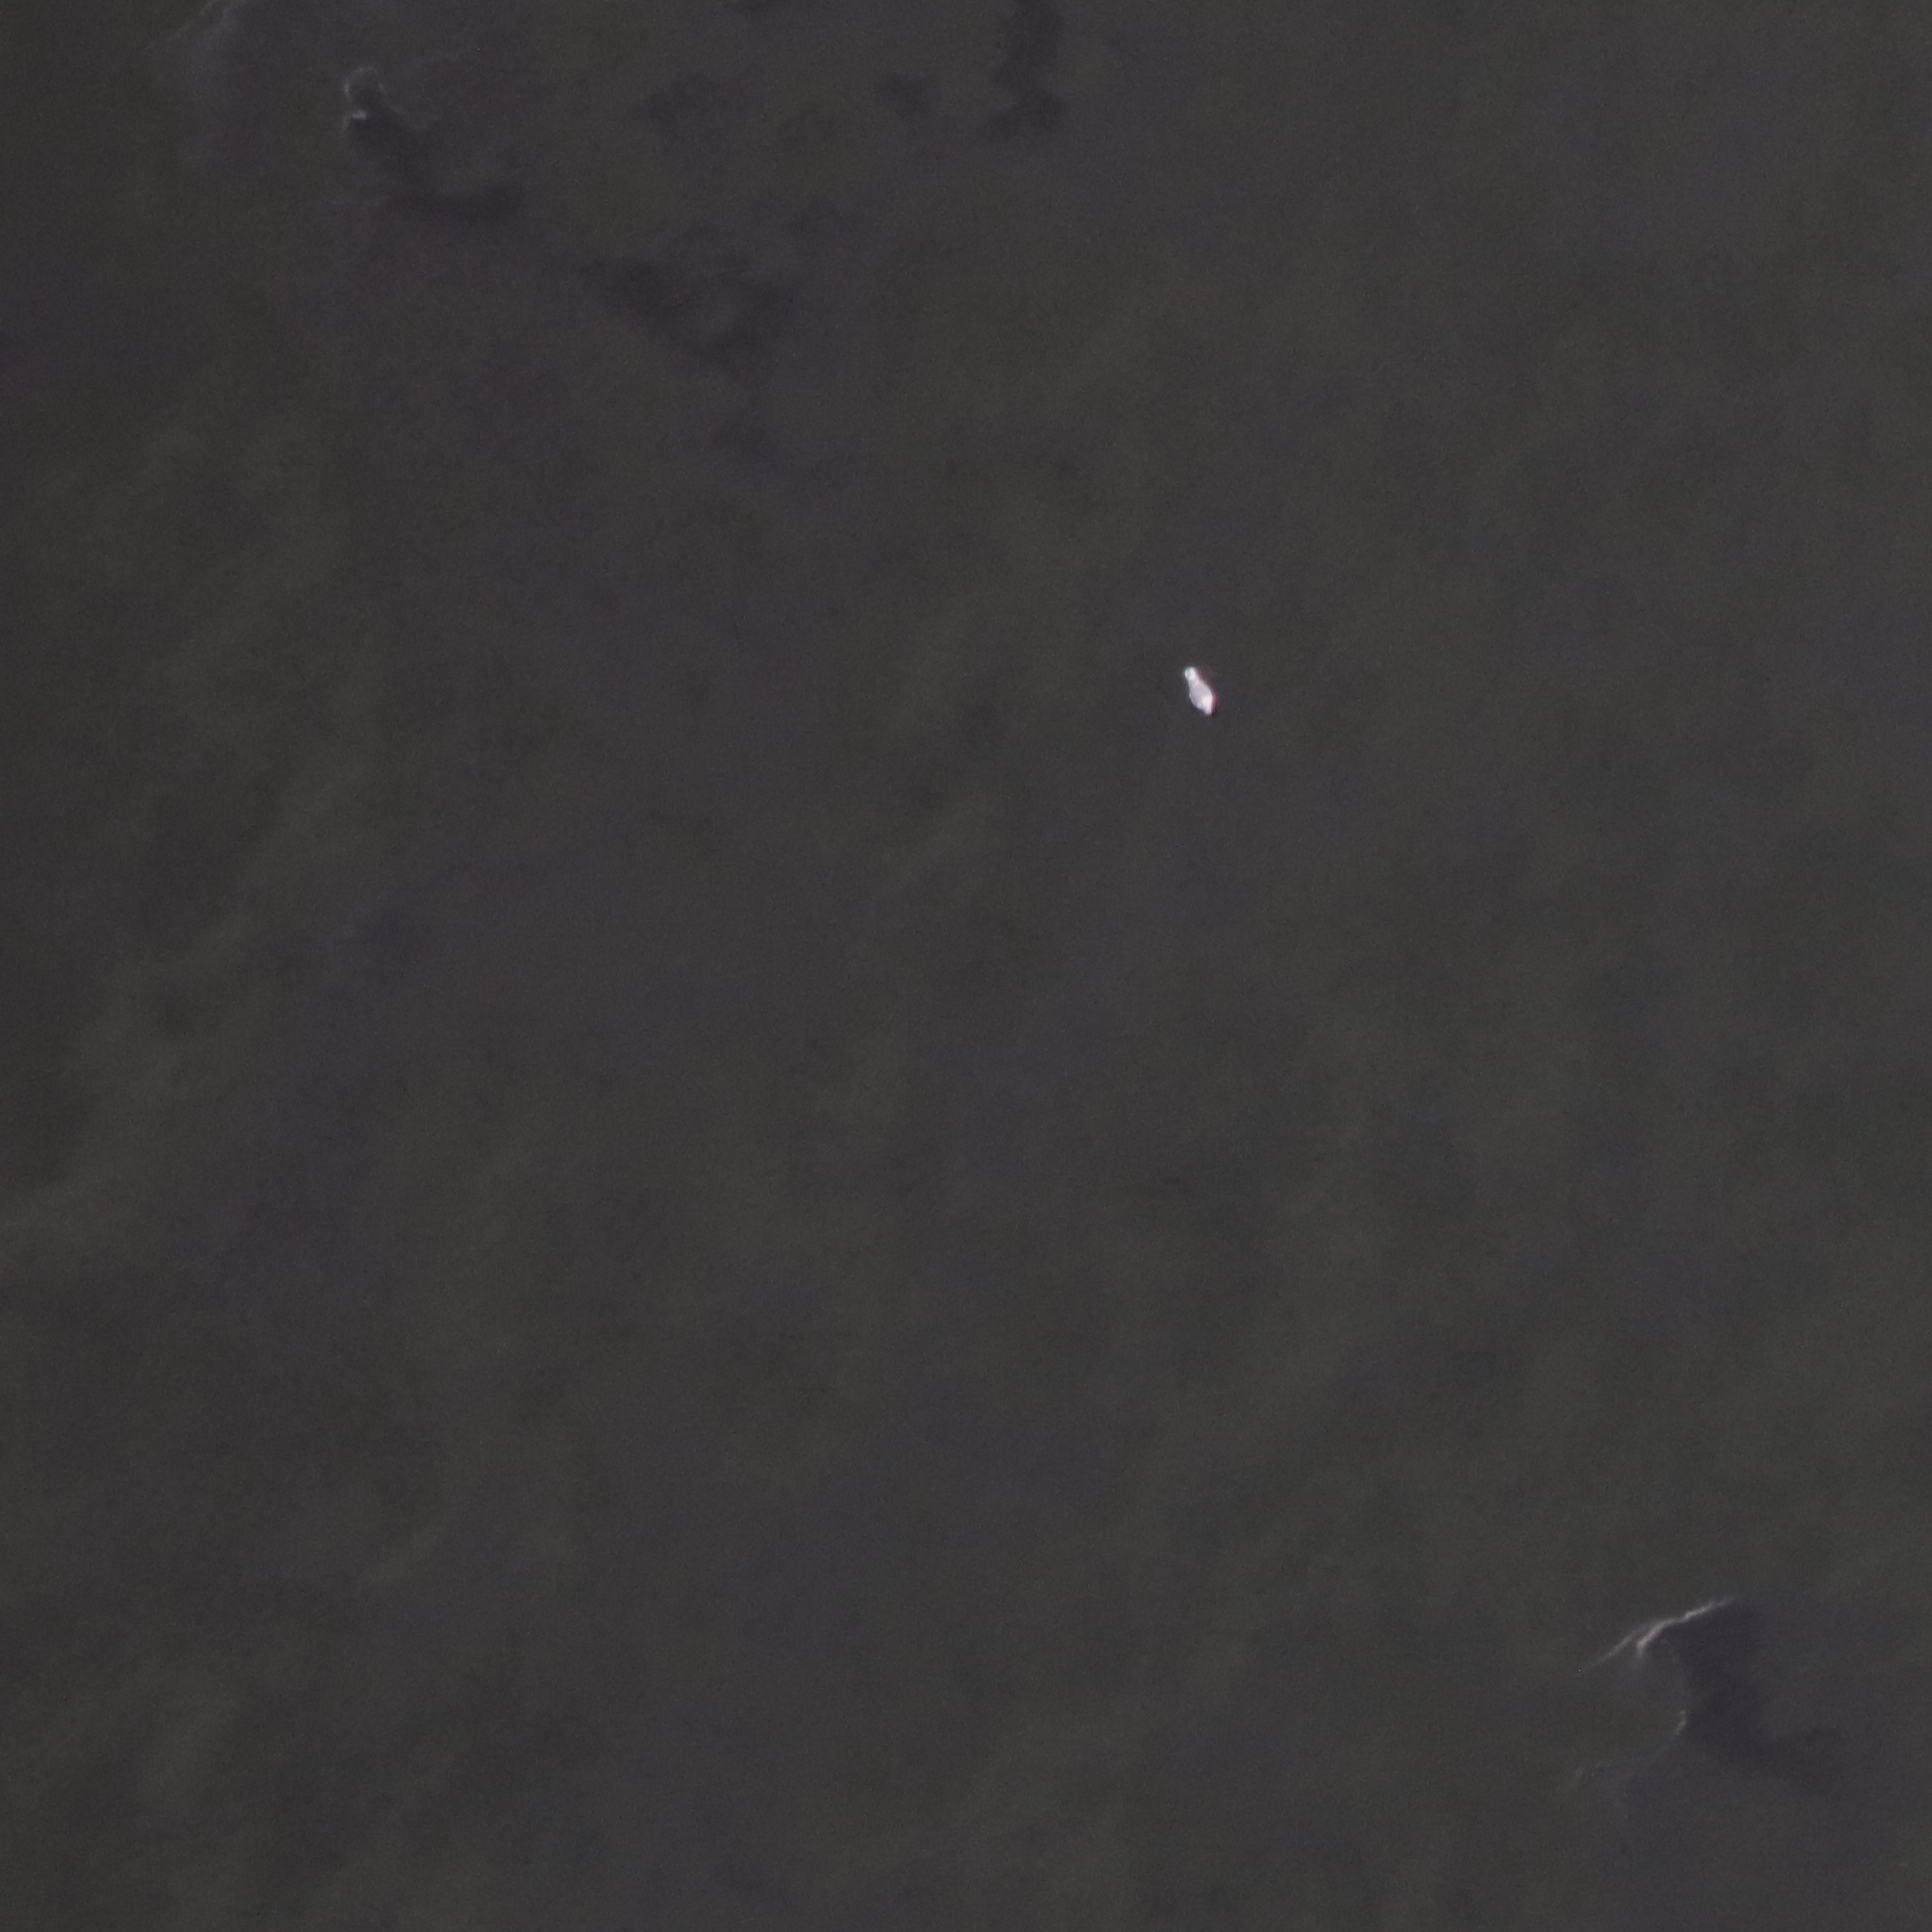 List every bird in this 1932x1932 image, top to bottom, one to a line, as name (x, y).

gull (1200, 692)